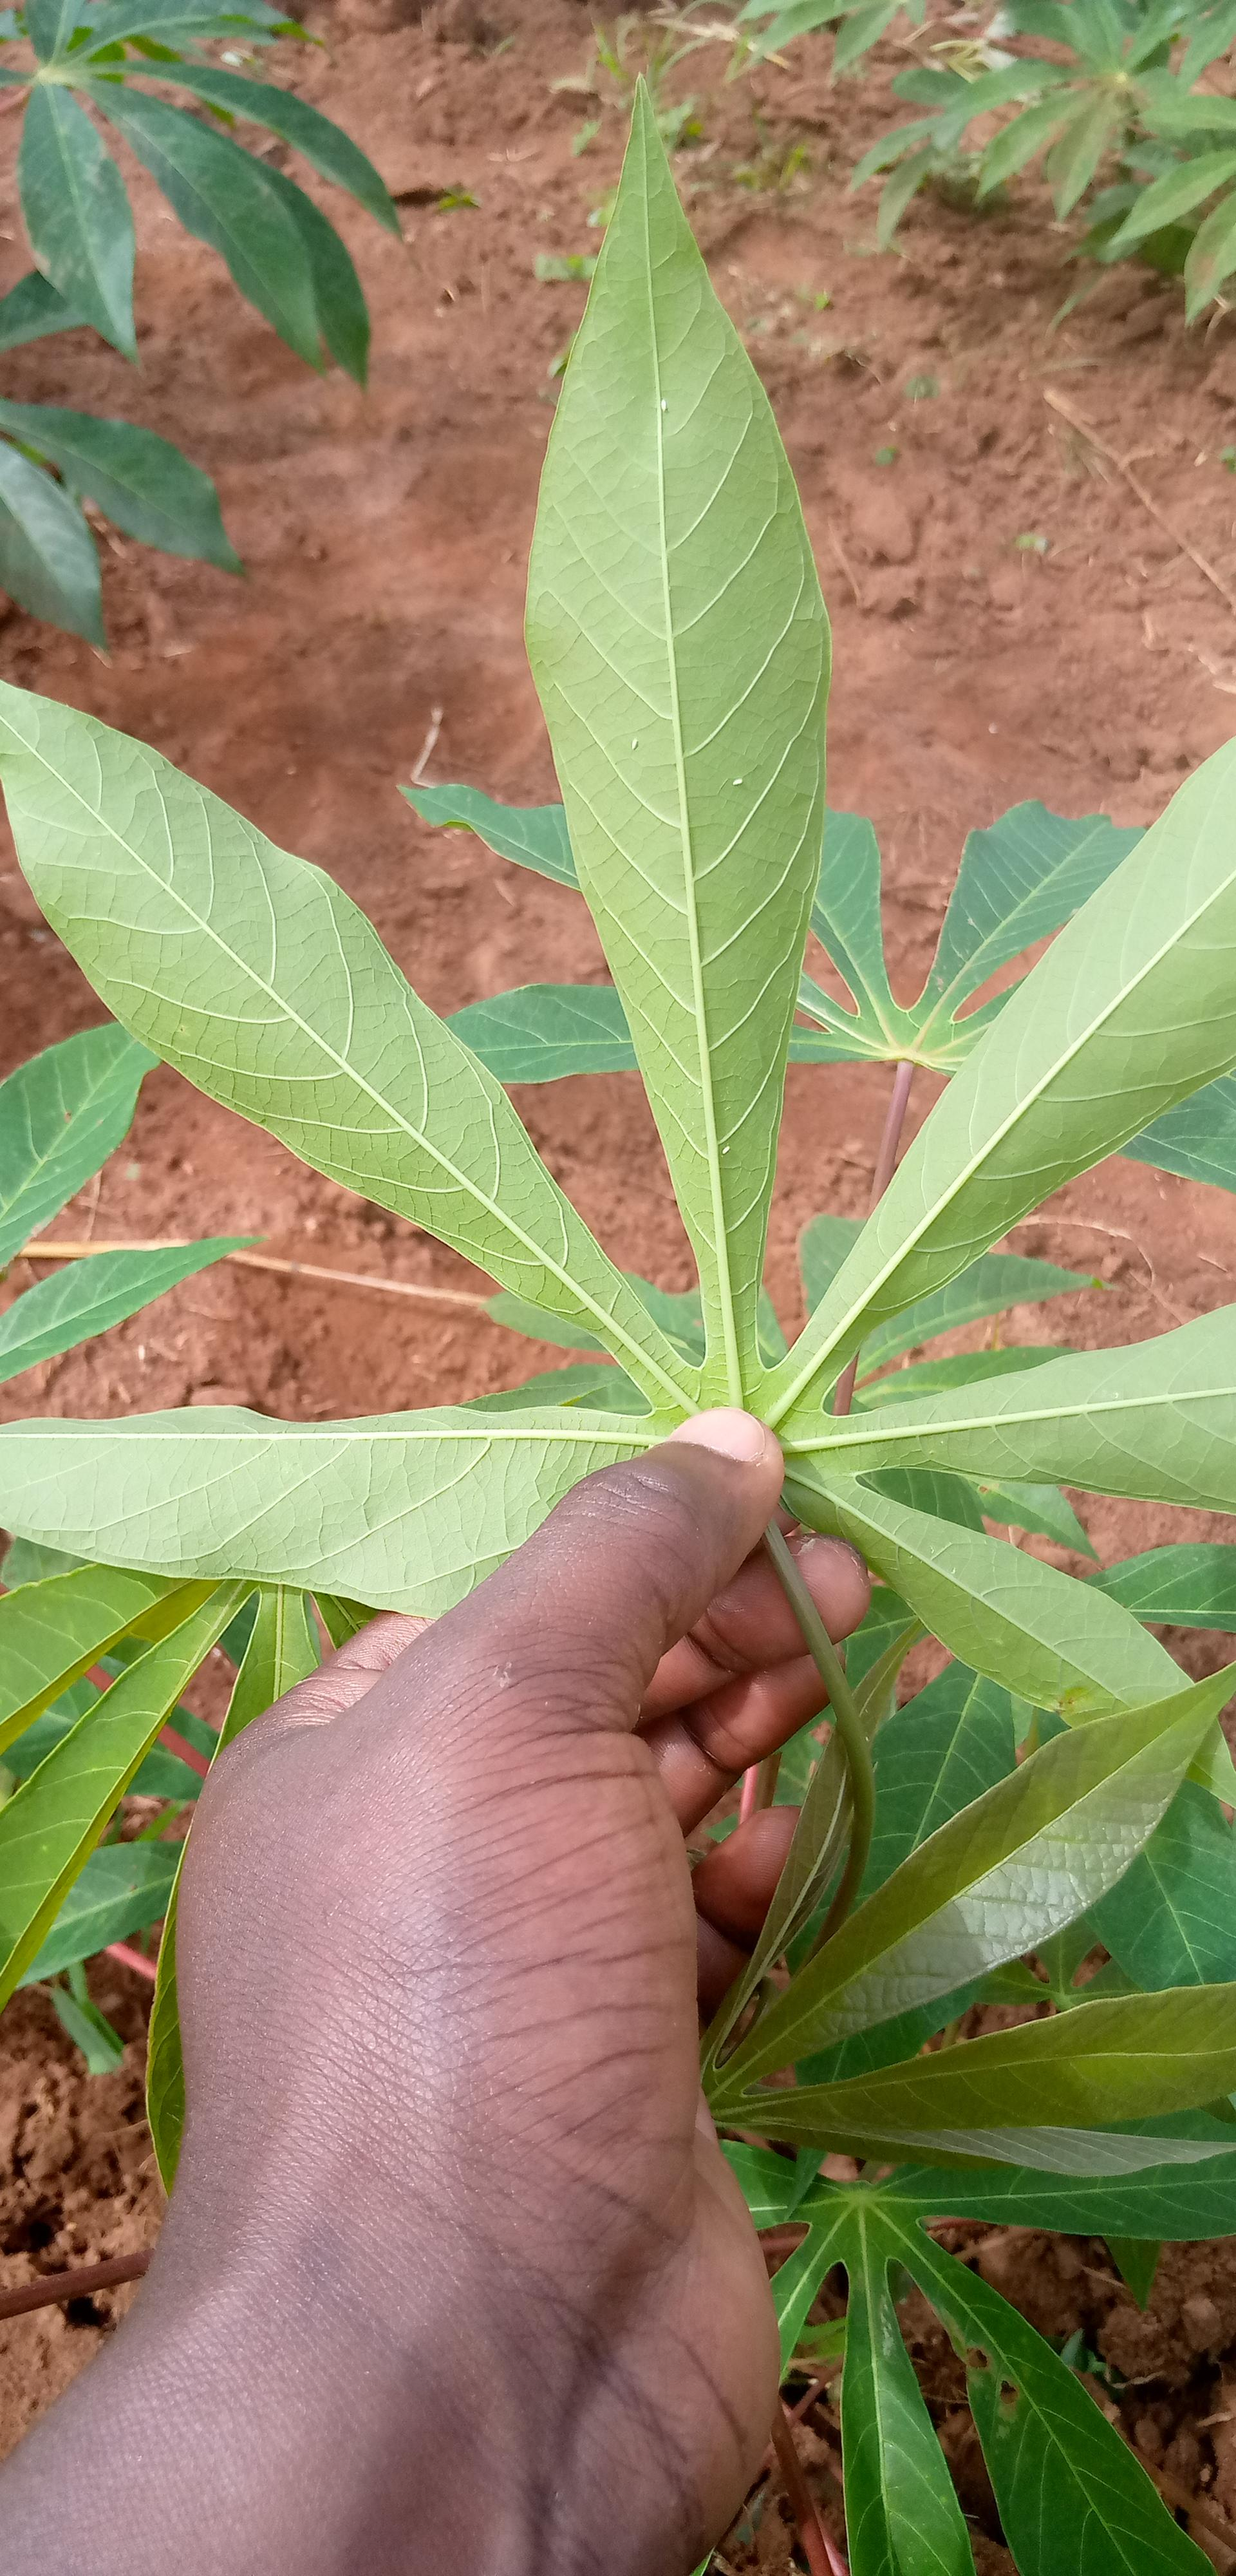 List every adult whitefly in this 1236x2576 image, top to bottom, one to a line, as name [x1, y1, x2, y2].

whitefly [657, 395, 669, 416]
whitefly [629, 736, 642, 753]
whitefly [728, 775, 745, 788]
whitefly [719, 1143, 734, 1159]